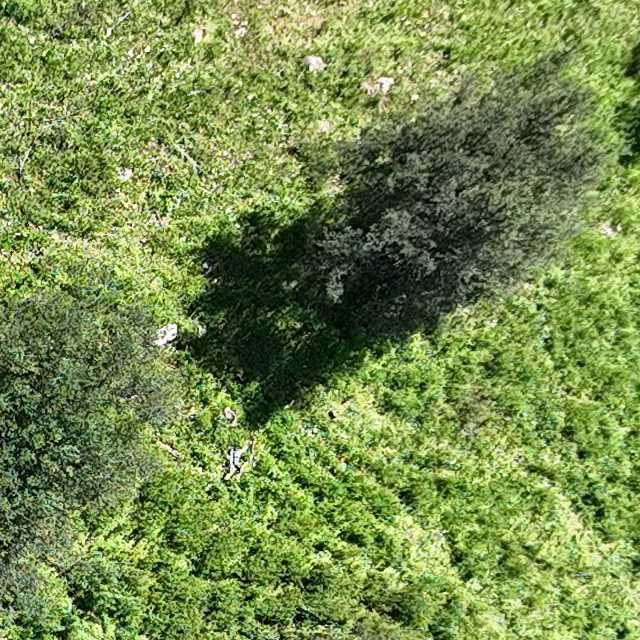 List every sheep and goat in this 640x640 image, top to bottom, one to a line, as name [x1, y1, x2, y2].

None